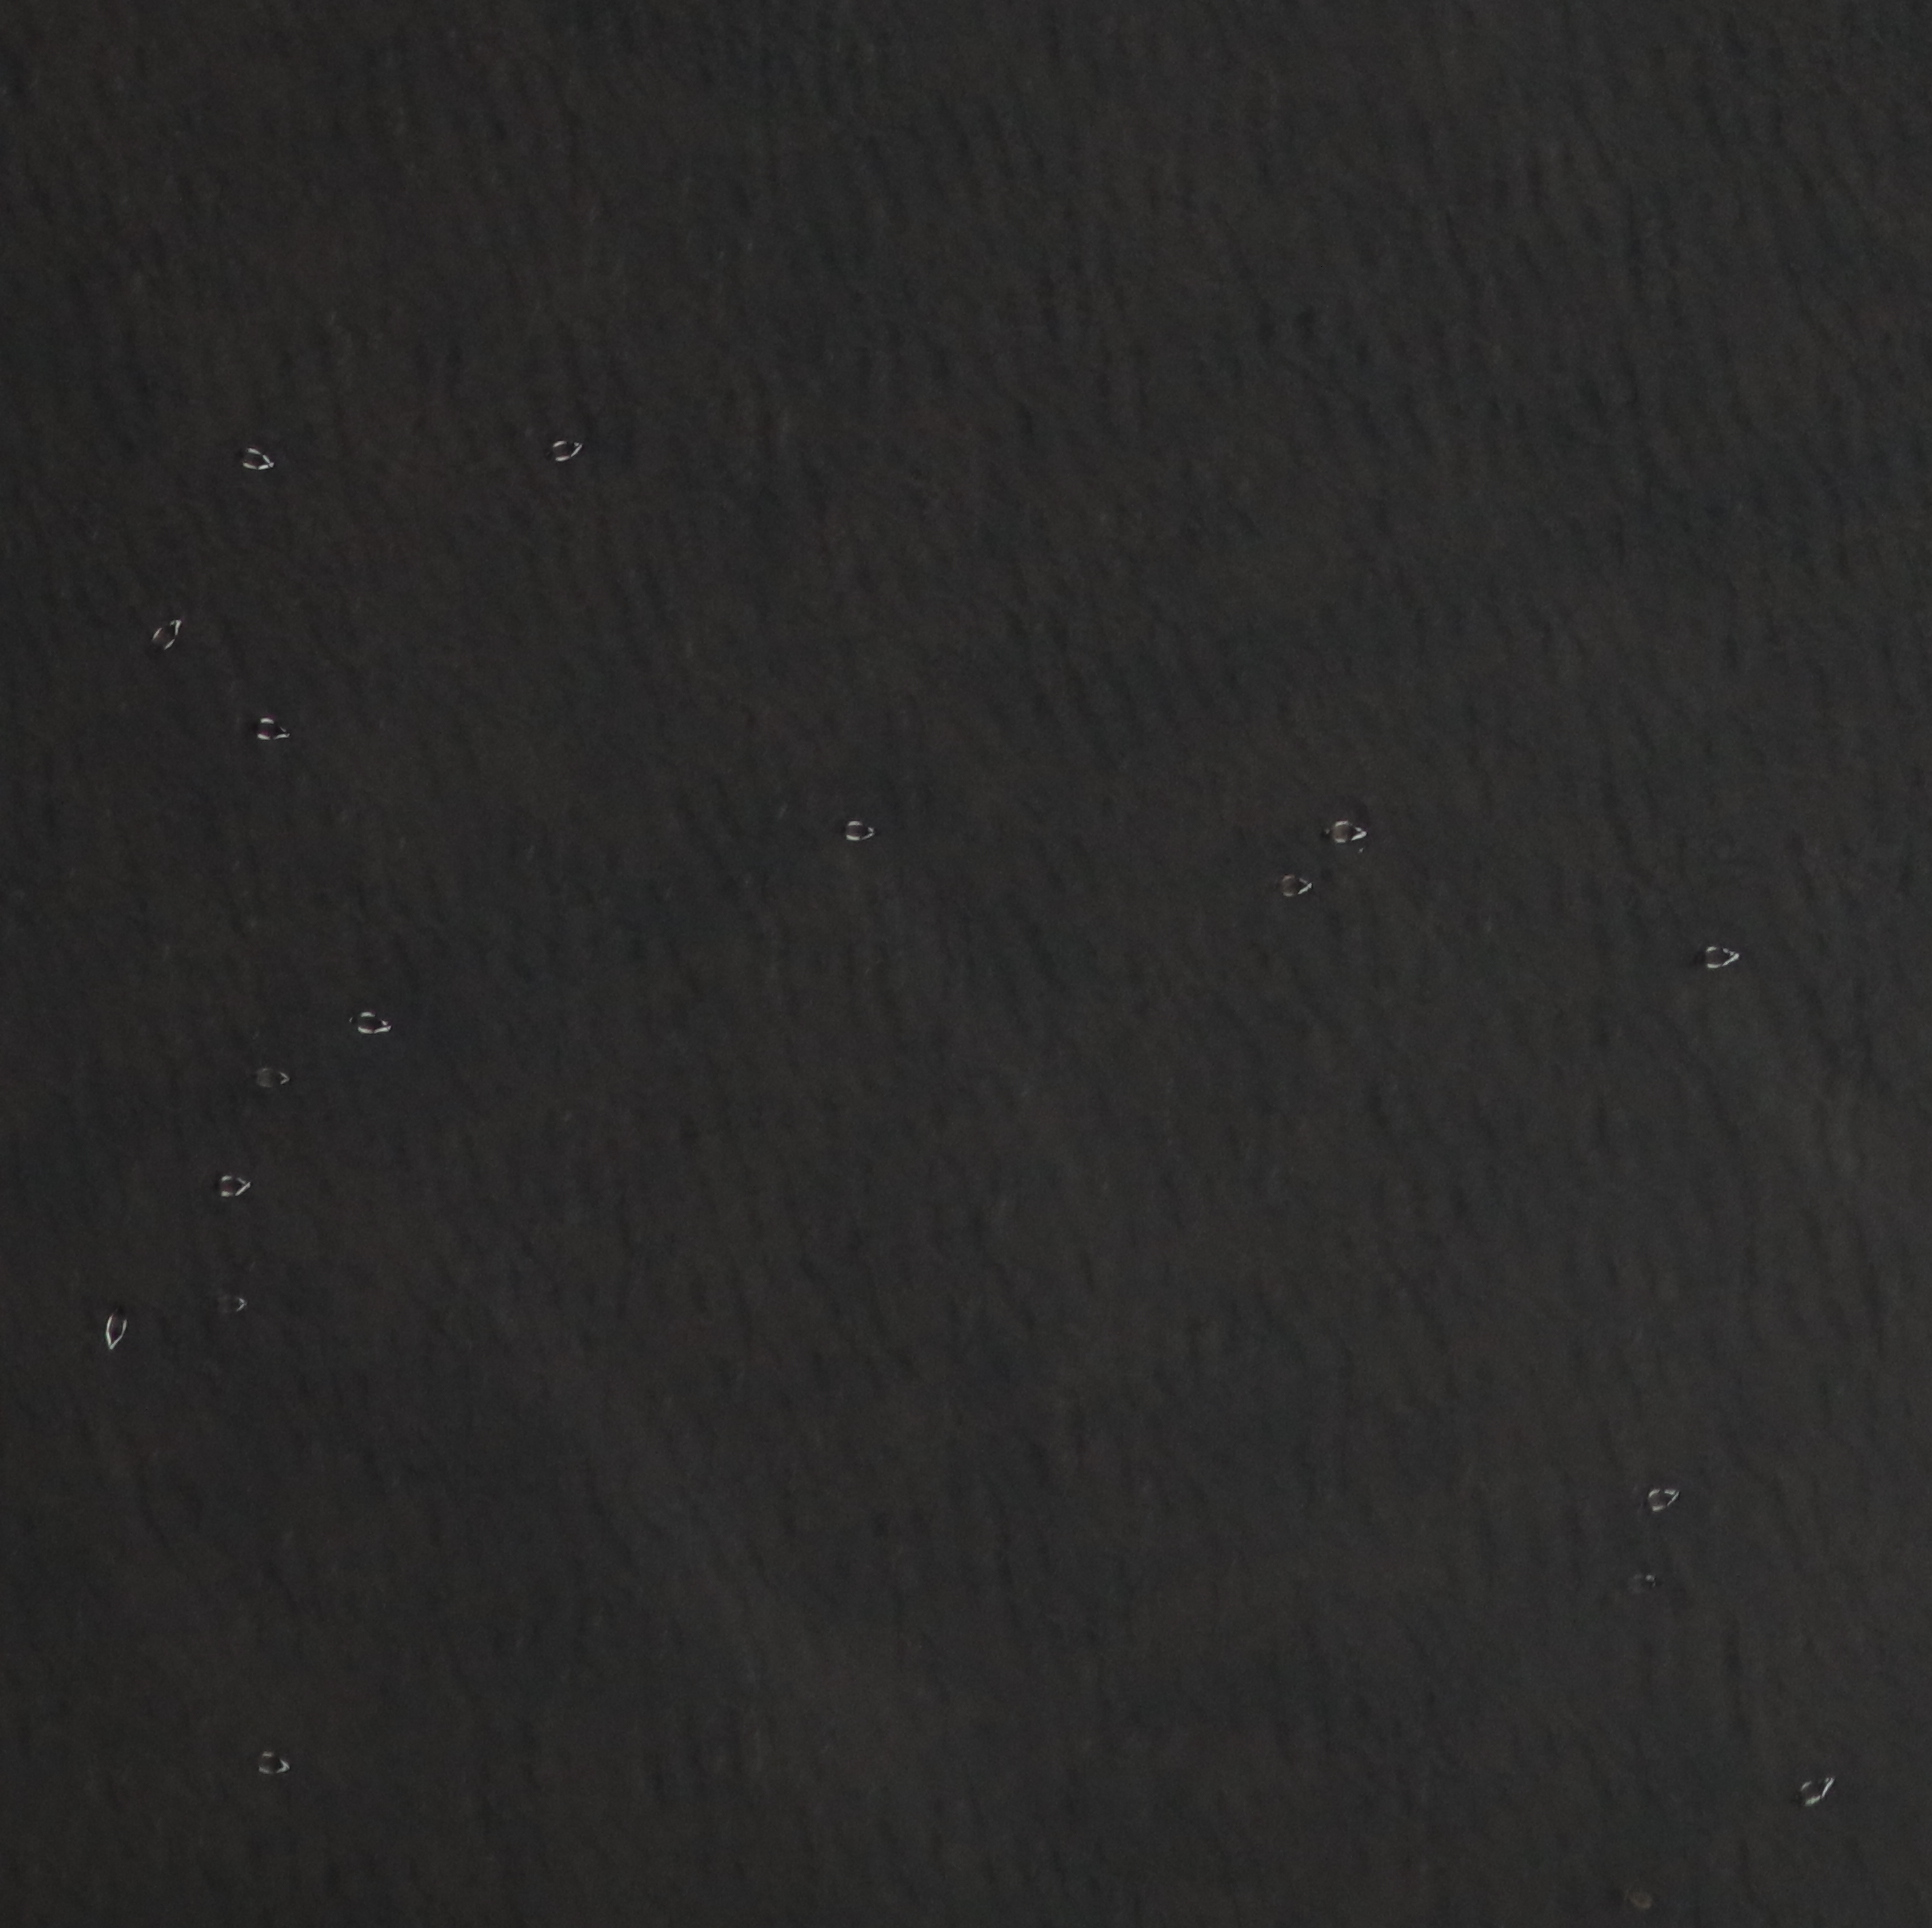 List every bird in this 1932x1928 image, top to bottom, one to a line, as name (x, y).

brant (566, 449)
brant (253, 458)
brant (167, 634)
brant (270, 730)
brant (857, 830)
brant (1343, 831)
brant (1293, 884)
brant (1718, 957)
brant (370, 1023)
brant (270, 1076)
brant (234, 1186)
brant (230, 1301)
brant (118, 1326)
brant (1661, 1498)
brant (1644, 1582)
brant (273, 1763)
brant (1813, 1790)